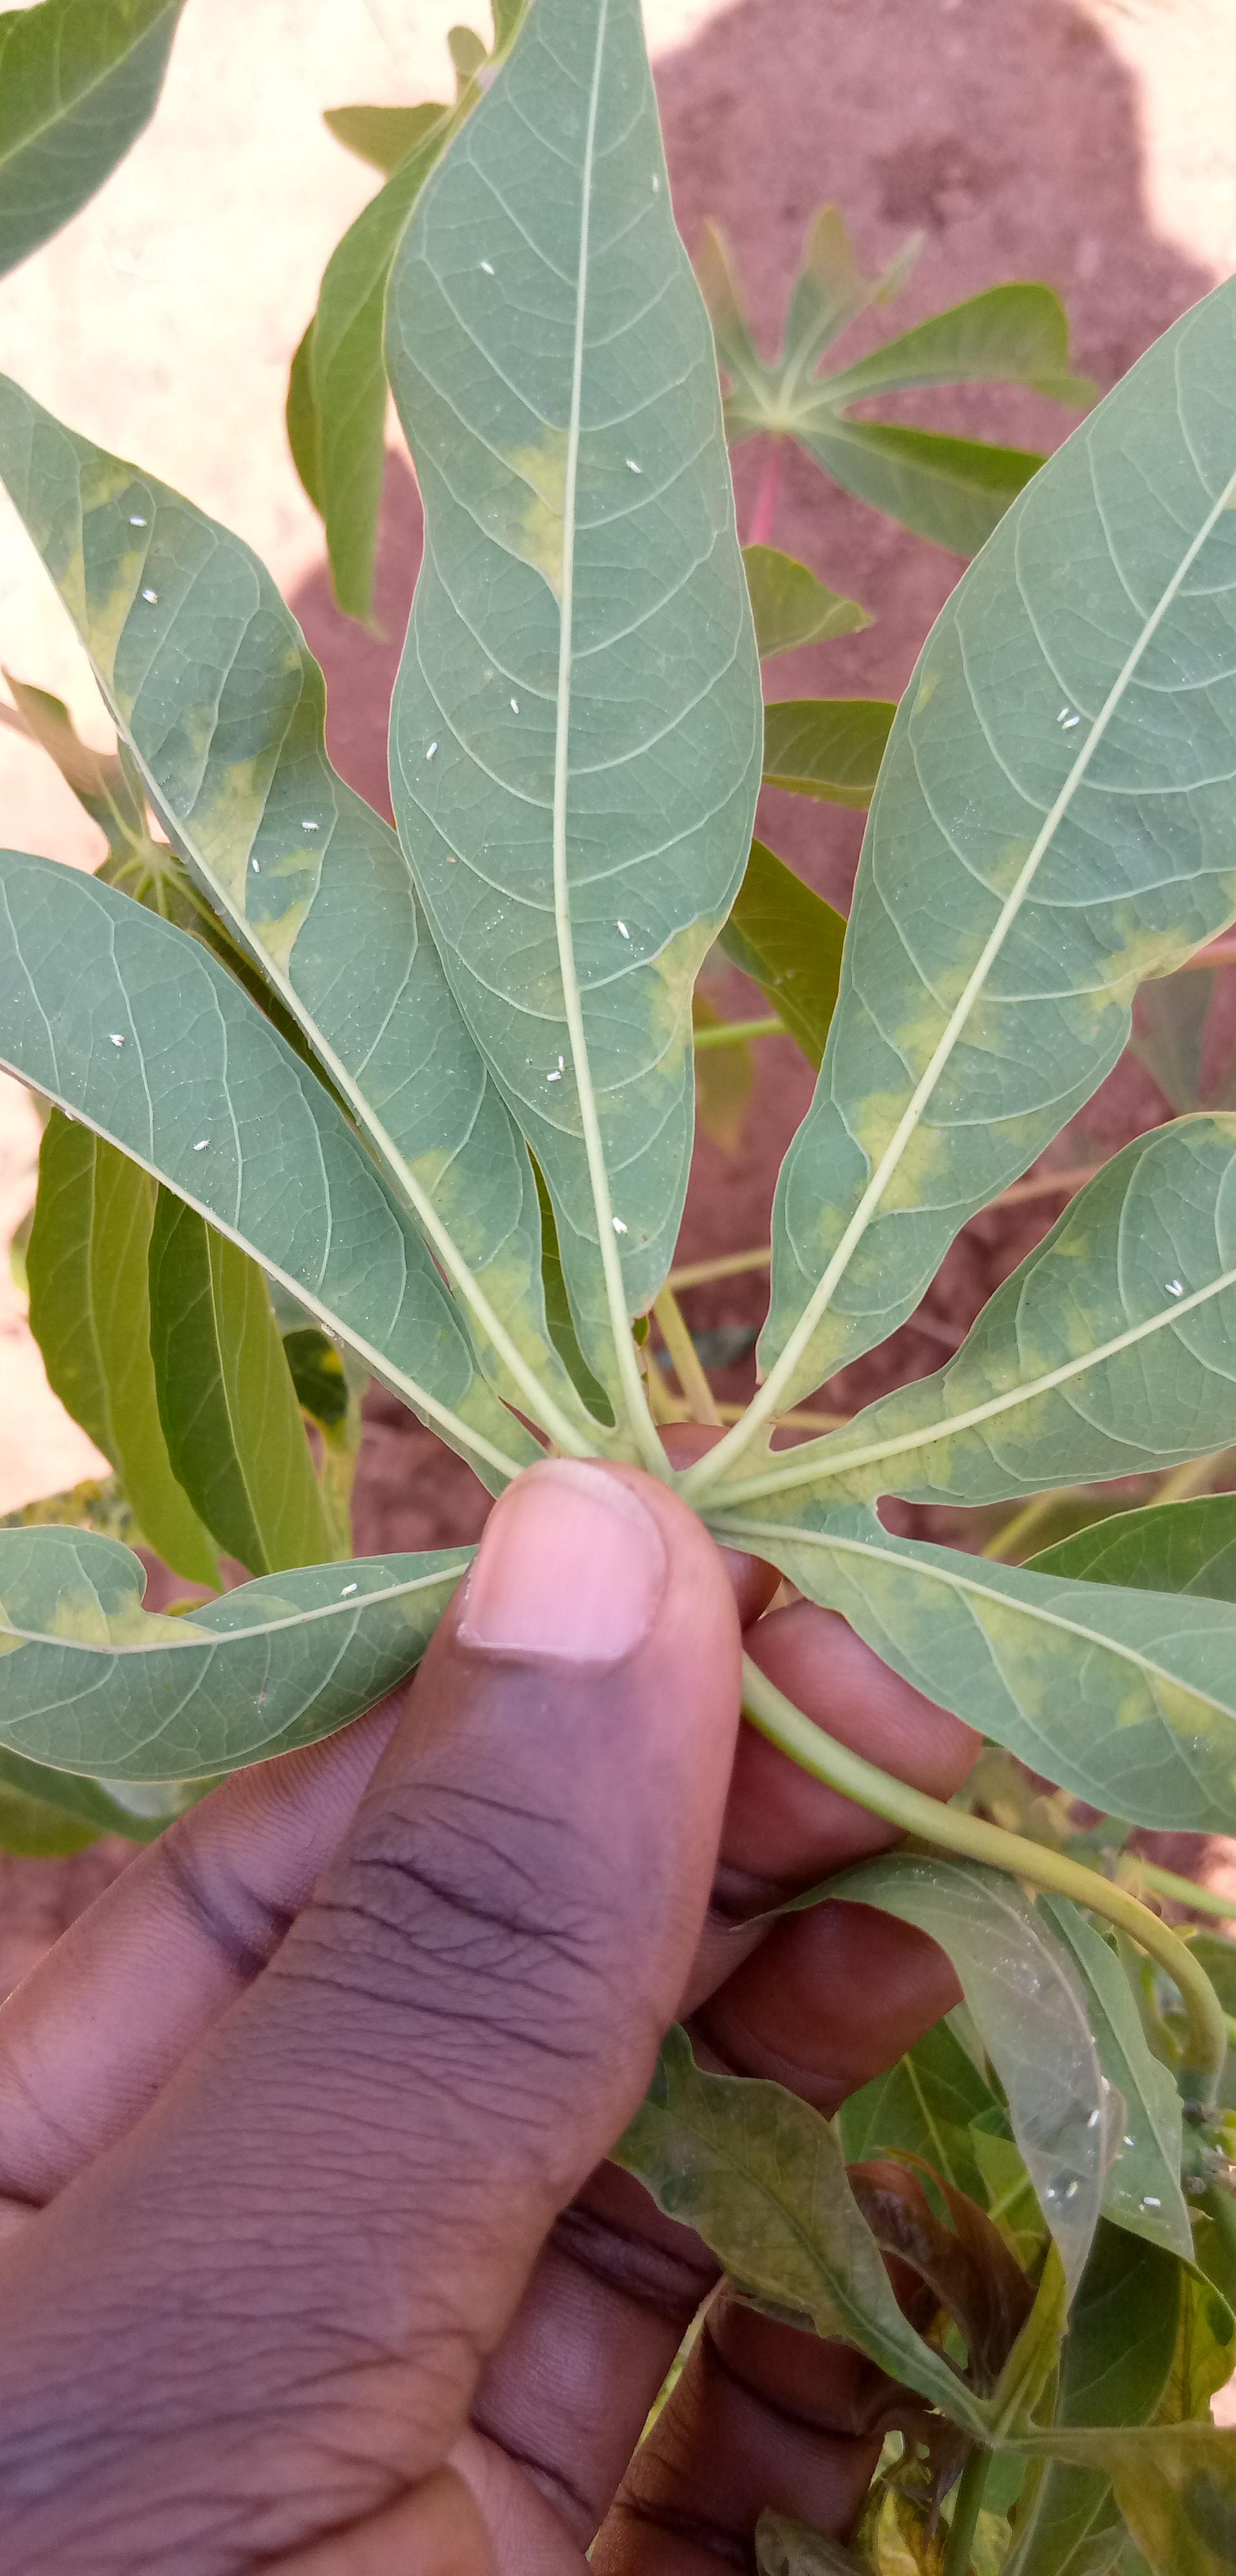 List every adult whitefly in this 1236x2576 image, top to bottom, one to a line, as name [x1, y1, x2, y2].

whitefly [650, 171, 663, 196]
whitefly [480, 259, 496, 278]
whitefly [622, 458, 646, 476]
whitefly [126, 514, 150, 531]
whitefly [139, 588, 162, 604]
whitefly [507, 695, 523, 717]
whitefly [1055, 706, 1069, 724]
whitefly [1061, 715, 1080, 733]
whitefly [422, 739, 441, 762]
whitefly [299, 819, 320, 833]
whitefly [249, 857, 265, 875]
whitefly [616, 918, 633, 942]
whitefly [107, 1031, 125, 1049]
whitefly [555, 1054, 568, 1072]
whitefly [546, 1071, 564, 1083]
whitefly [191, 1138, 211, 1152]
whitefly [612, 1215, 630, 1237]
whitefly [1172, 1279, 1185, 1293]
whitefly [1165, 1283, 1180, 1299]
whitefly [318, 1320, 337, 1339]
whitefly [340, 1582, 360, 1598]